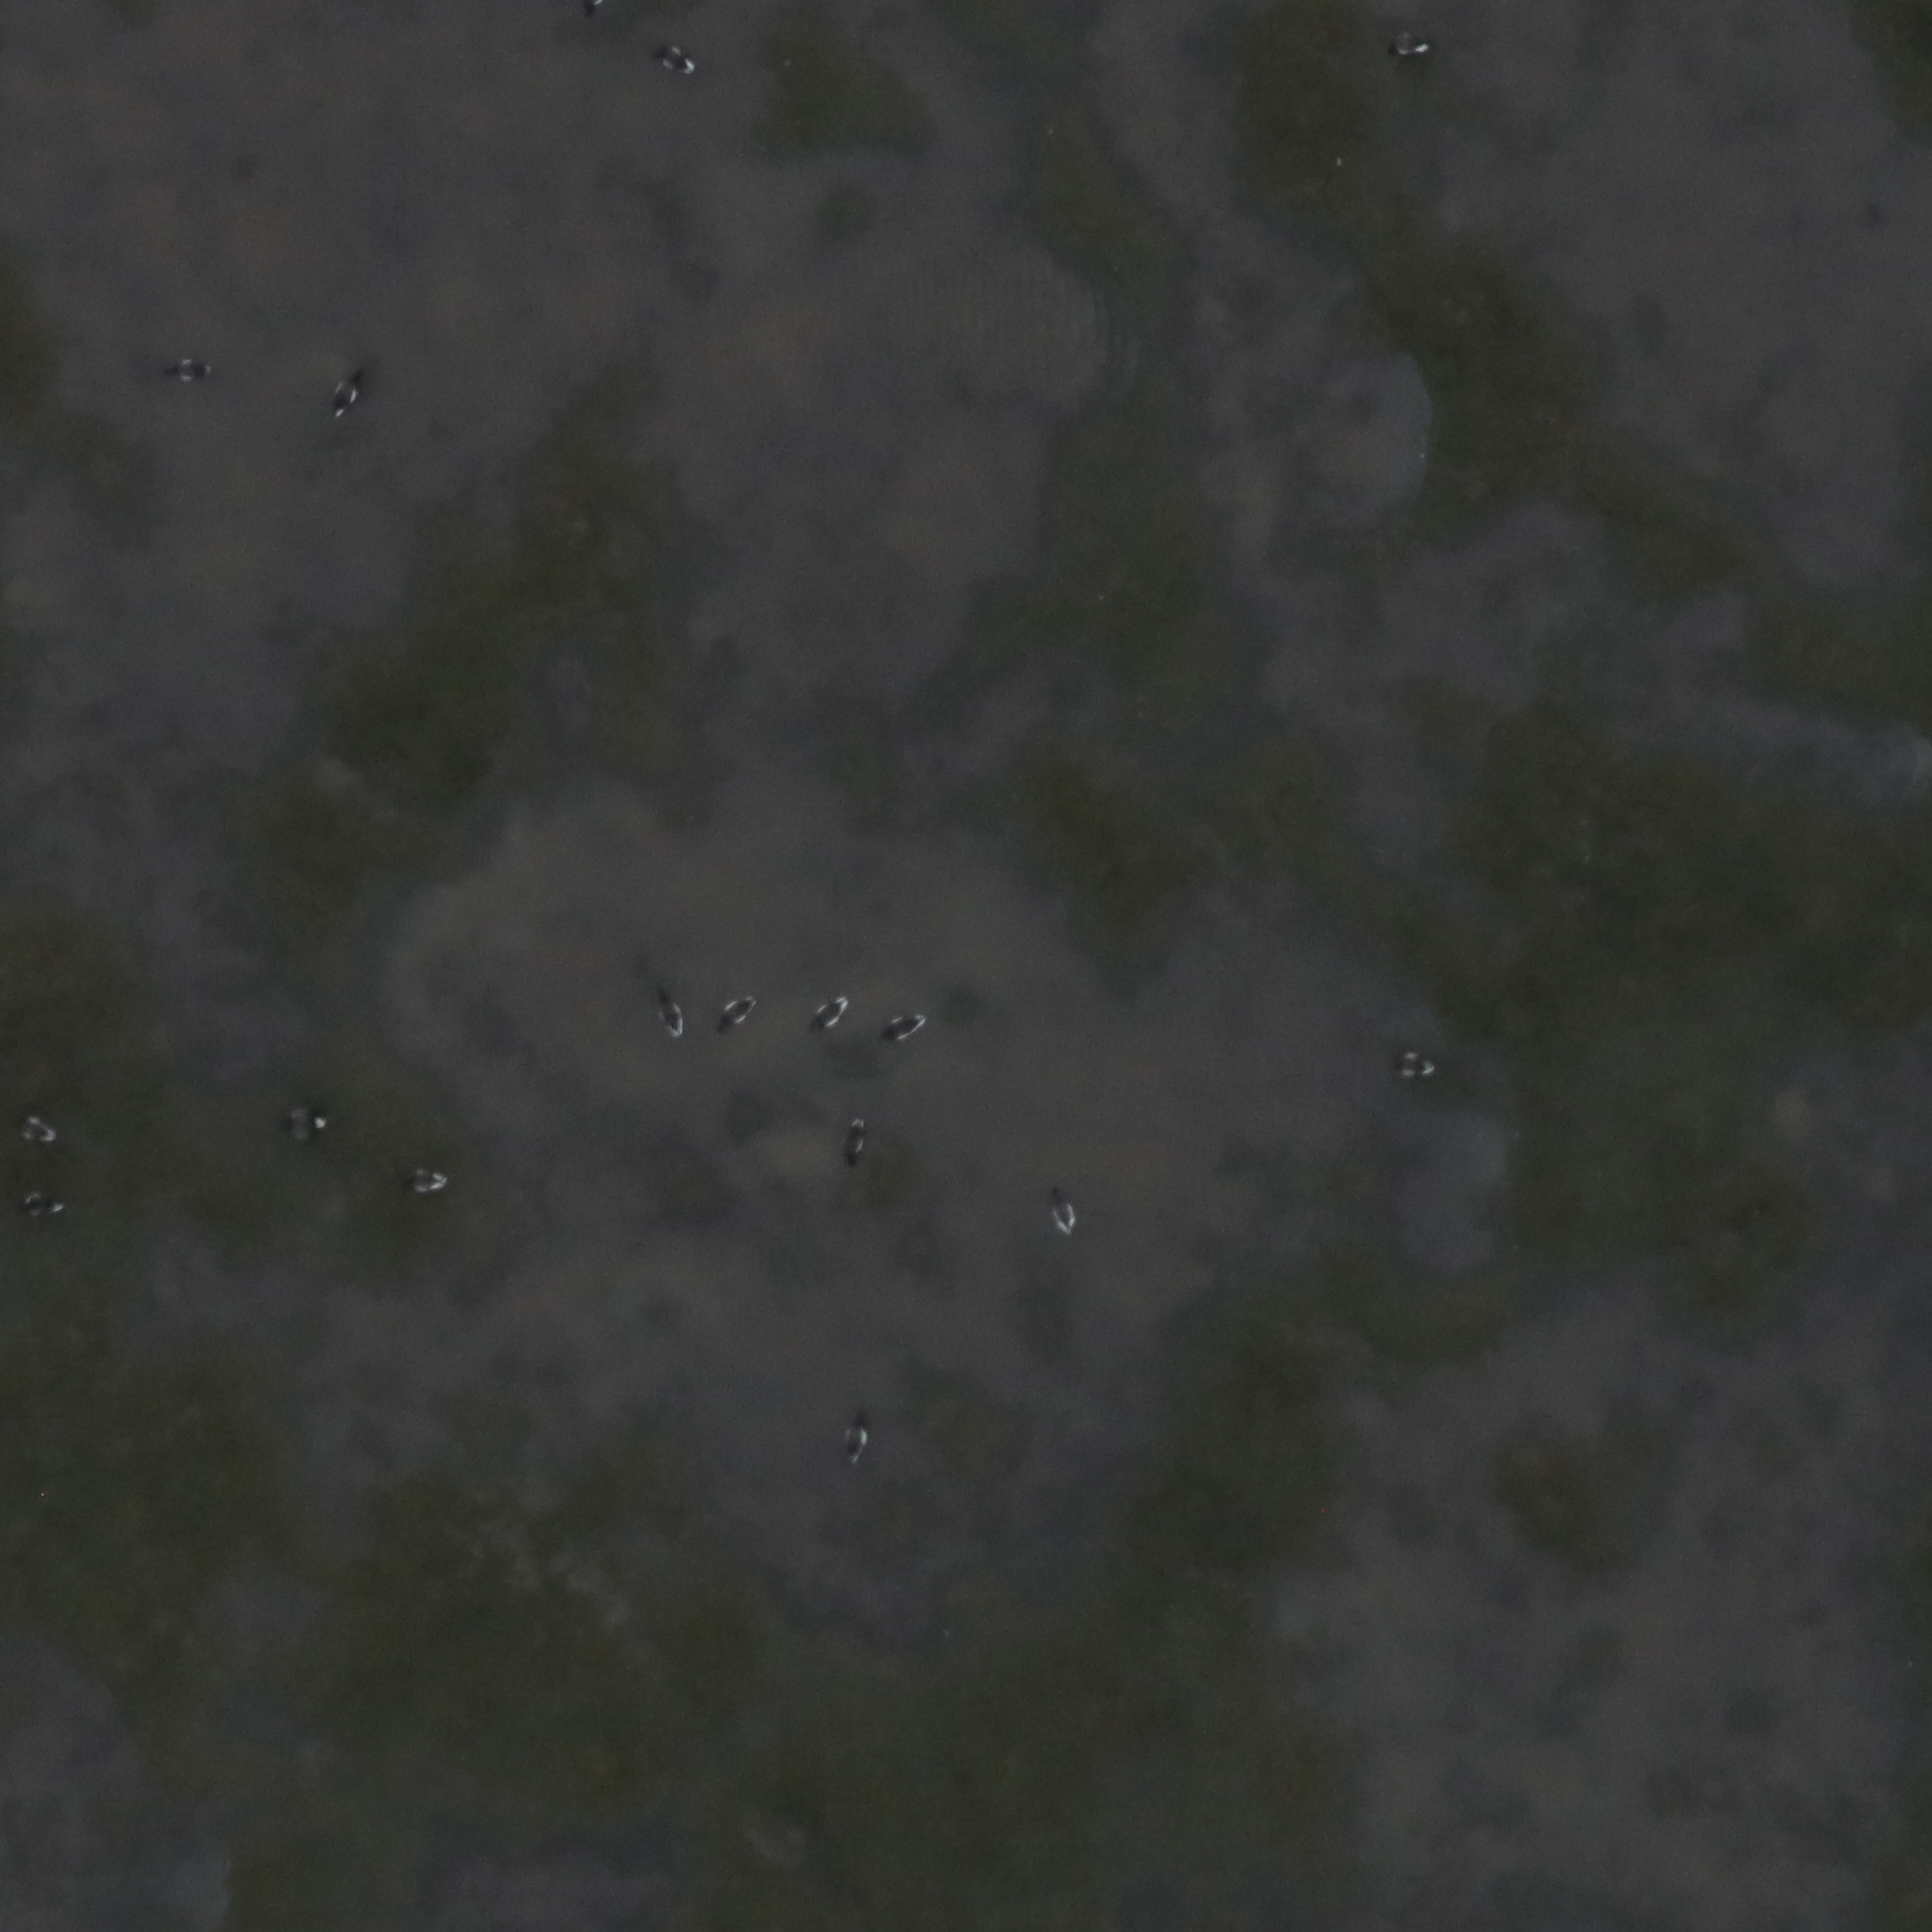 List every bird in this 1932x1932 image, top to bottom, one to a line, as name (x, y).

brant (1407, 46)
brant (678, 59)
brant (189, 365)
brant (342, 390)
brant (738, 1013)
brant (828, 1014)
brant (673, 1015)
brant (904, 1028)
brant (1418, 1069)
brant (306, 1121)
brant (43, 1134)
brant (865, 1134)
brant (439, 1191)
brant (41, 1202)
brant (1071, 1211)
brant (863, 1439)